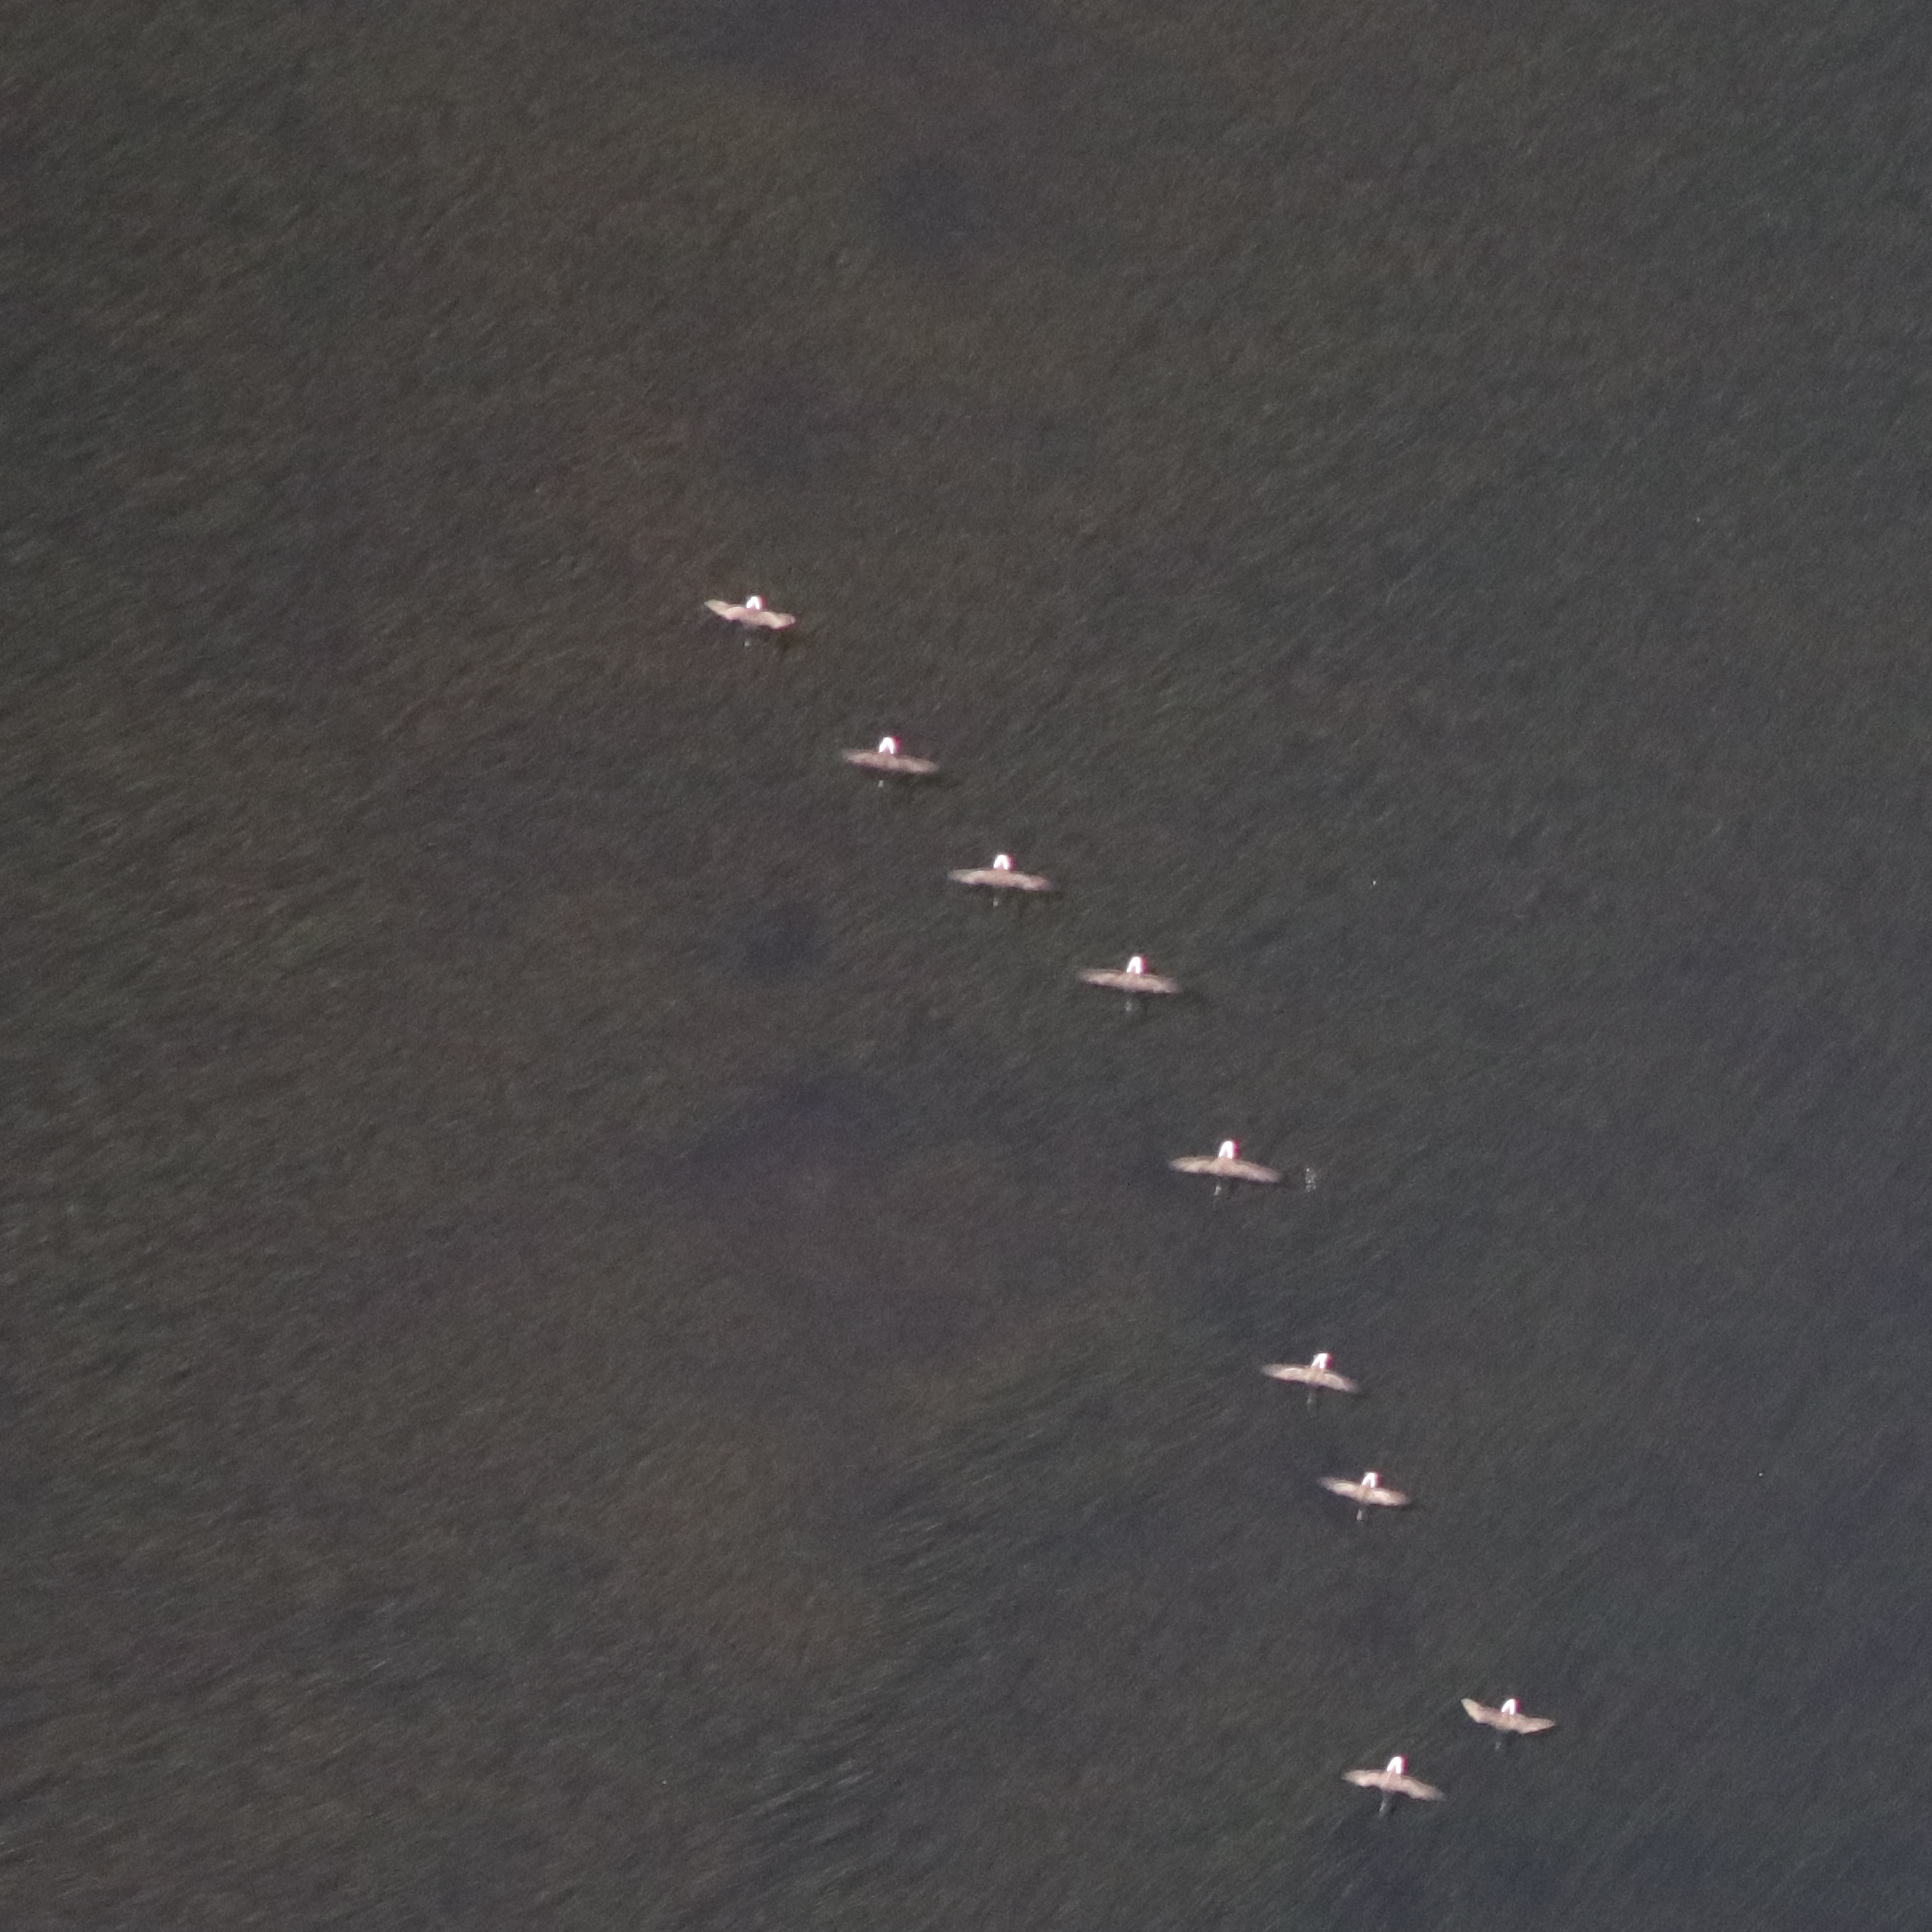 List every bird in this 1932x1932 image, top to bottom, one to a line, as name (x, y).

brant (752, 614)
brant (889, 756)
brant (995, 876)
brant (1136, 985)
brant (1227, 1178)
brant (1311, 1377)
brant (1364, 1490)
brant (1516, 1724)
brant (1396, 1783)